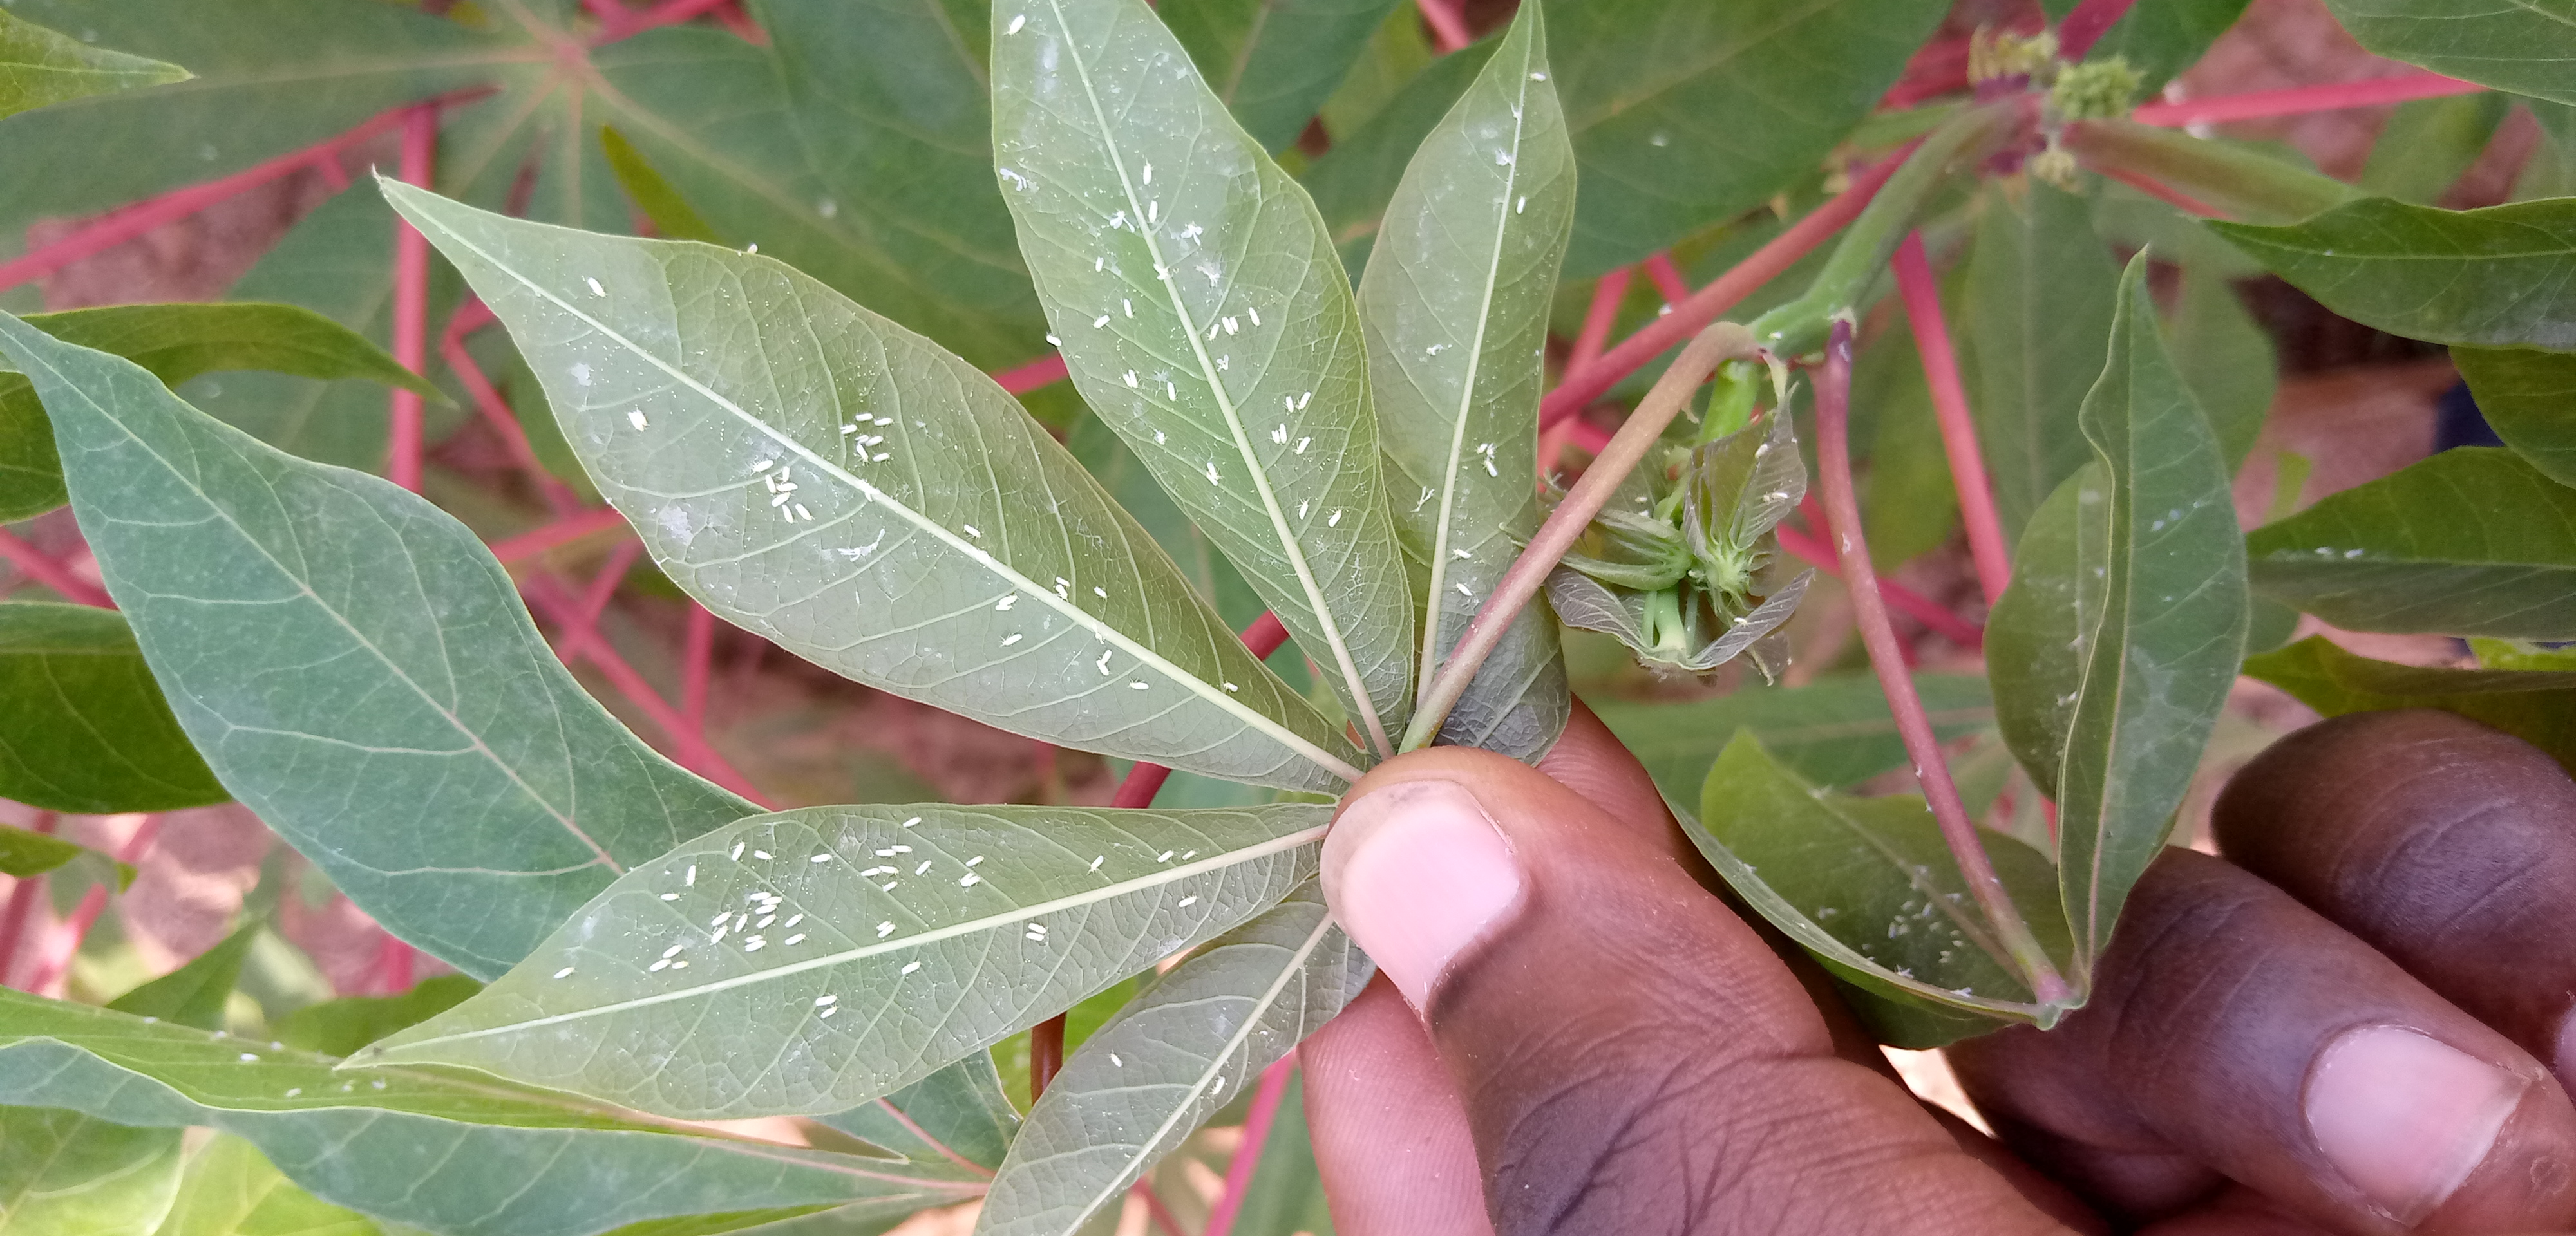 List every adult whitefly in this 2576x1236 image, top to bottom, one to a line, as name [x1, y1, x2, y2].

whitefly [1003, 12, 1027, 37]
whitefly [1528, 70, 1546, 84]
whitefly [1493, 147, 1515, 169]
whitefly [1140, 158, 1157, 187]
whitefly [997, 163, 1028, 192]
whitefly [1511, 192, 1530, 218]
whitefly [1145, 198, 1163, 223]
whitefly [1107, 205, 1136, 233]
whitefly [1177, 221, 1207, 248]
whitefly [742, 238, 760, 257]
whitefly [1093, 254, 1107, 275]
whitefly [1151, 259, 1173, 282]
whitefly [1198, 265, 1225, 290]
whitefly [586, 274, 609, 299]
whitefly [1121, 294, 1138, 321]
whitefly [1656, 303, 1676, 319]
whitefly [1245, 303, 1264, 328]
whitefly [1090, 310, 1112, 331]
whitefly [1220, 314, 1235, 337]
whitefly [1229, 314, 1242, 332]
whitefly [1207, 319, 1224, 343]
whitefly [1767, 328, 1782, 343]
whitefly [1041, 332, 1064, 350]
whitefly [1423, 342, 1447, 360]
whitefly [1211, 352, 1235, 375]
whitefly [1127, 365, 1142, 390]
whitefly [1120, 371, 1132, 388]
whitefly [1165, 377, 1180, 402]
whitefly [1298, 389, 1312, 411]
whitefly [1283, 393, 1296, 415]
whitefly [634, 408, 650, 427]
whitefly [627, 411, 645, 433]
whitefly [855, 411, 876, 422]
whitefly [873, 415, 895, 427]
whitefly [837, 422, 860, 435]
whitefly [1278, 422, 1289, 444]
whitefly [1148, 426, 1168, 447]
whitefly [1269, 428, 1280, 445]
whitefly [855, 433, 869, 440]
whitefly [1293, 433, 1312, 458]
whitefly [866, 433, 885, 447]
whitefly [1475, 439, 1488, 454]
whitefly [1485, 440, 1497, 461]
whitefly [1752, 440, 1772, 460]
whitefly [855, 442, 872, 464]
whitefly [873, 449, 894, 464]
whitefly [747, 457, 775, 473]
whitefly [1479, 458, 1502, 480]
whitefly [1204, 460, 1224, 480]
whitefly [778, 462, 796, 482]
whitefly [1203, 471, 1219, 487]
whitefly [763, 472, 777, 494]
whitefly [775, 480, 800, 492]
whitefly [1770, 489, 1791, 501]
whitefly [770, 491, 792, 506]
whitefly [1632, 494, 1649, 505]
whitefly [1296, 497, 1310, 523]
whitefly [793, 501, 814, 523]
whitefly [780, 503, 795, 524]
whitefly [1324, 504, 1343, 530]
whitefly [961, 521, 985, 539]
whitefly [837, 540, 860, 563]
whitefly [1452, 543, 1477, 564]
whitefly [1051, 574, 1073, 587]
whitefly [1454, 579, 1475, 598]
whitefly [1054, 583, 1070, 601]
whitefly [1092, 584, 1110, 600]
whitefly [998, 591, 1019, 604]
whitefly [993, 603, 1014, 612]
whitefly [1730, 614, 1748, 630]
whitefly [997, 633, 1025, 648]
whitefly [1099, 648, 1115, 665]
whitefly [1095, 656, 1111, 678]
whitefly [1124, 677, 1151, 694]
whitefly [1218, 679, 1242, 694]
whitefly [897, 816, 926, 828]
whitefly [729, 837, 746, 862]
whitefly [889, 843, 914, 854]
whitefly [1155, 845, 1175, 863]
whitefly [752, 846, 777, 863]
whitefly [1179, 846, 1199, 864]
whitefly [873, 848, 897, 859]
whitefly [1084, 850, 1105, 877]
whitefly [806, 850, 837, 865]
whitefly [961, 850, 985, 866]
whitefly [911, 857, 933, 877]
whitefly [683, 861, 699, 888]
whitefly [878, 863, 898, 876]
whitefly [857, 865, 881, 879]
whitefly [957, 870, 987, 889]
whitefly [880, 879, 900, 892]
whitefly [748, 888, 772, 901]
whitefly [656, 890, 683, 902]
whitefly [1175, 893, 1199, 910]
whitefly [762, 895, 786, 904]
whitefly [753, 903, 779, 914]
whitefly [710, 910, 733, 930]
whitefly [733, 910, 748, 934]
whitefly [784, 910, 806, 932]
whitefly [755, 912, 777, 930]
whitefly [875, 919, 893, 930]
whitefly [1026, 921, 1048, 936]
whitefly [876, 922, 898, 942]
whitefly [708, 923, 729, 945]
whitefly [1021, 928, 1047, 943]
whitefly [783, 930, 808, 948]
whitefly [744, 932, 764, 942]
whitefly [744, 939, 770, 955]
whitefly [661, 942, 685, 959]
whitefly [647, 958, 672, 973]
whitefly [898, 958, 923, 977]
whitefly [670, 959, 692, 971]
whitefly [551, 962, 578, 984]
whitefly [814, 992, 840, 1007]
whitefly [820, 1003, 840, 1022]
whitefly [1108, 1050, 1124, 1068]
whitefly [1206, 1074, 1229, 1098]